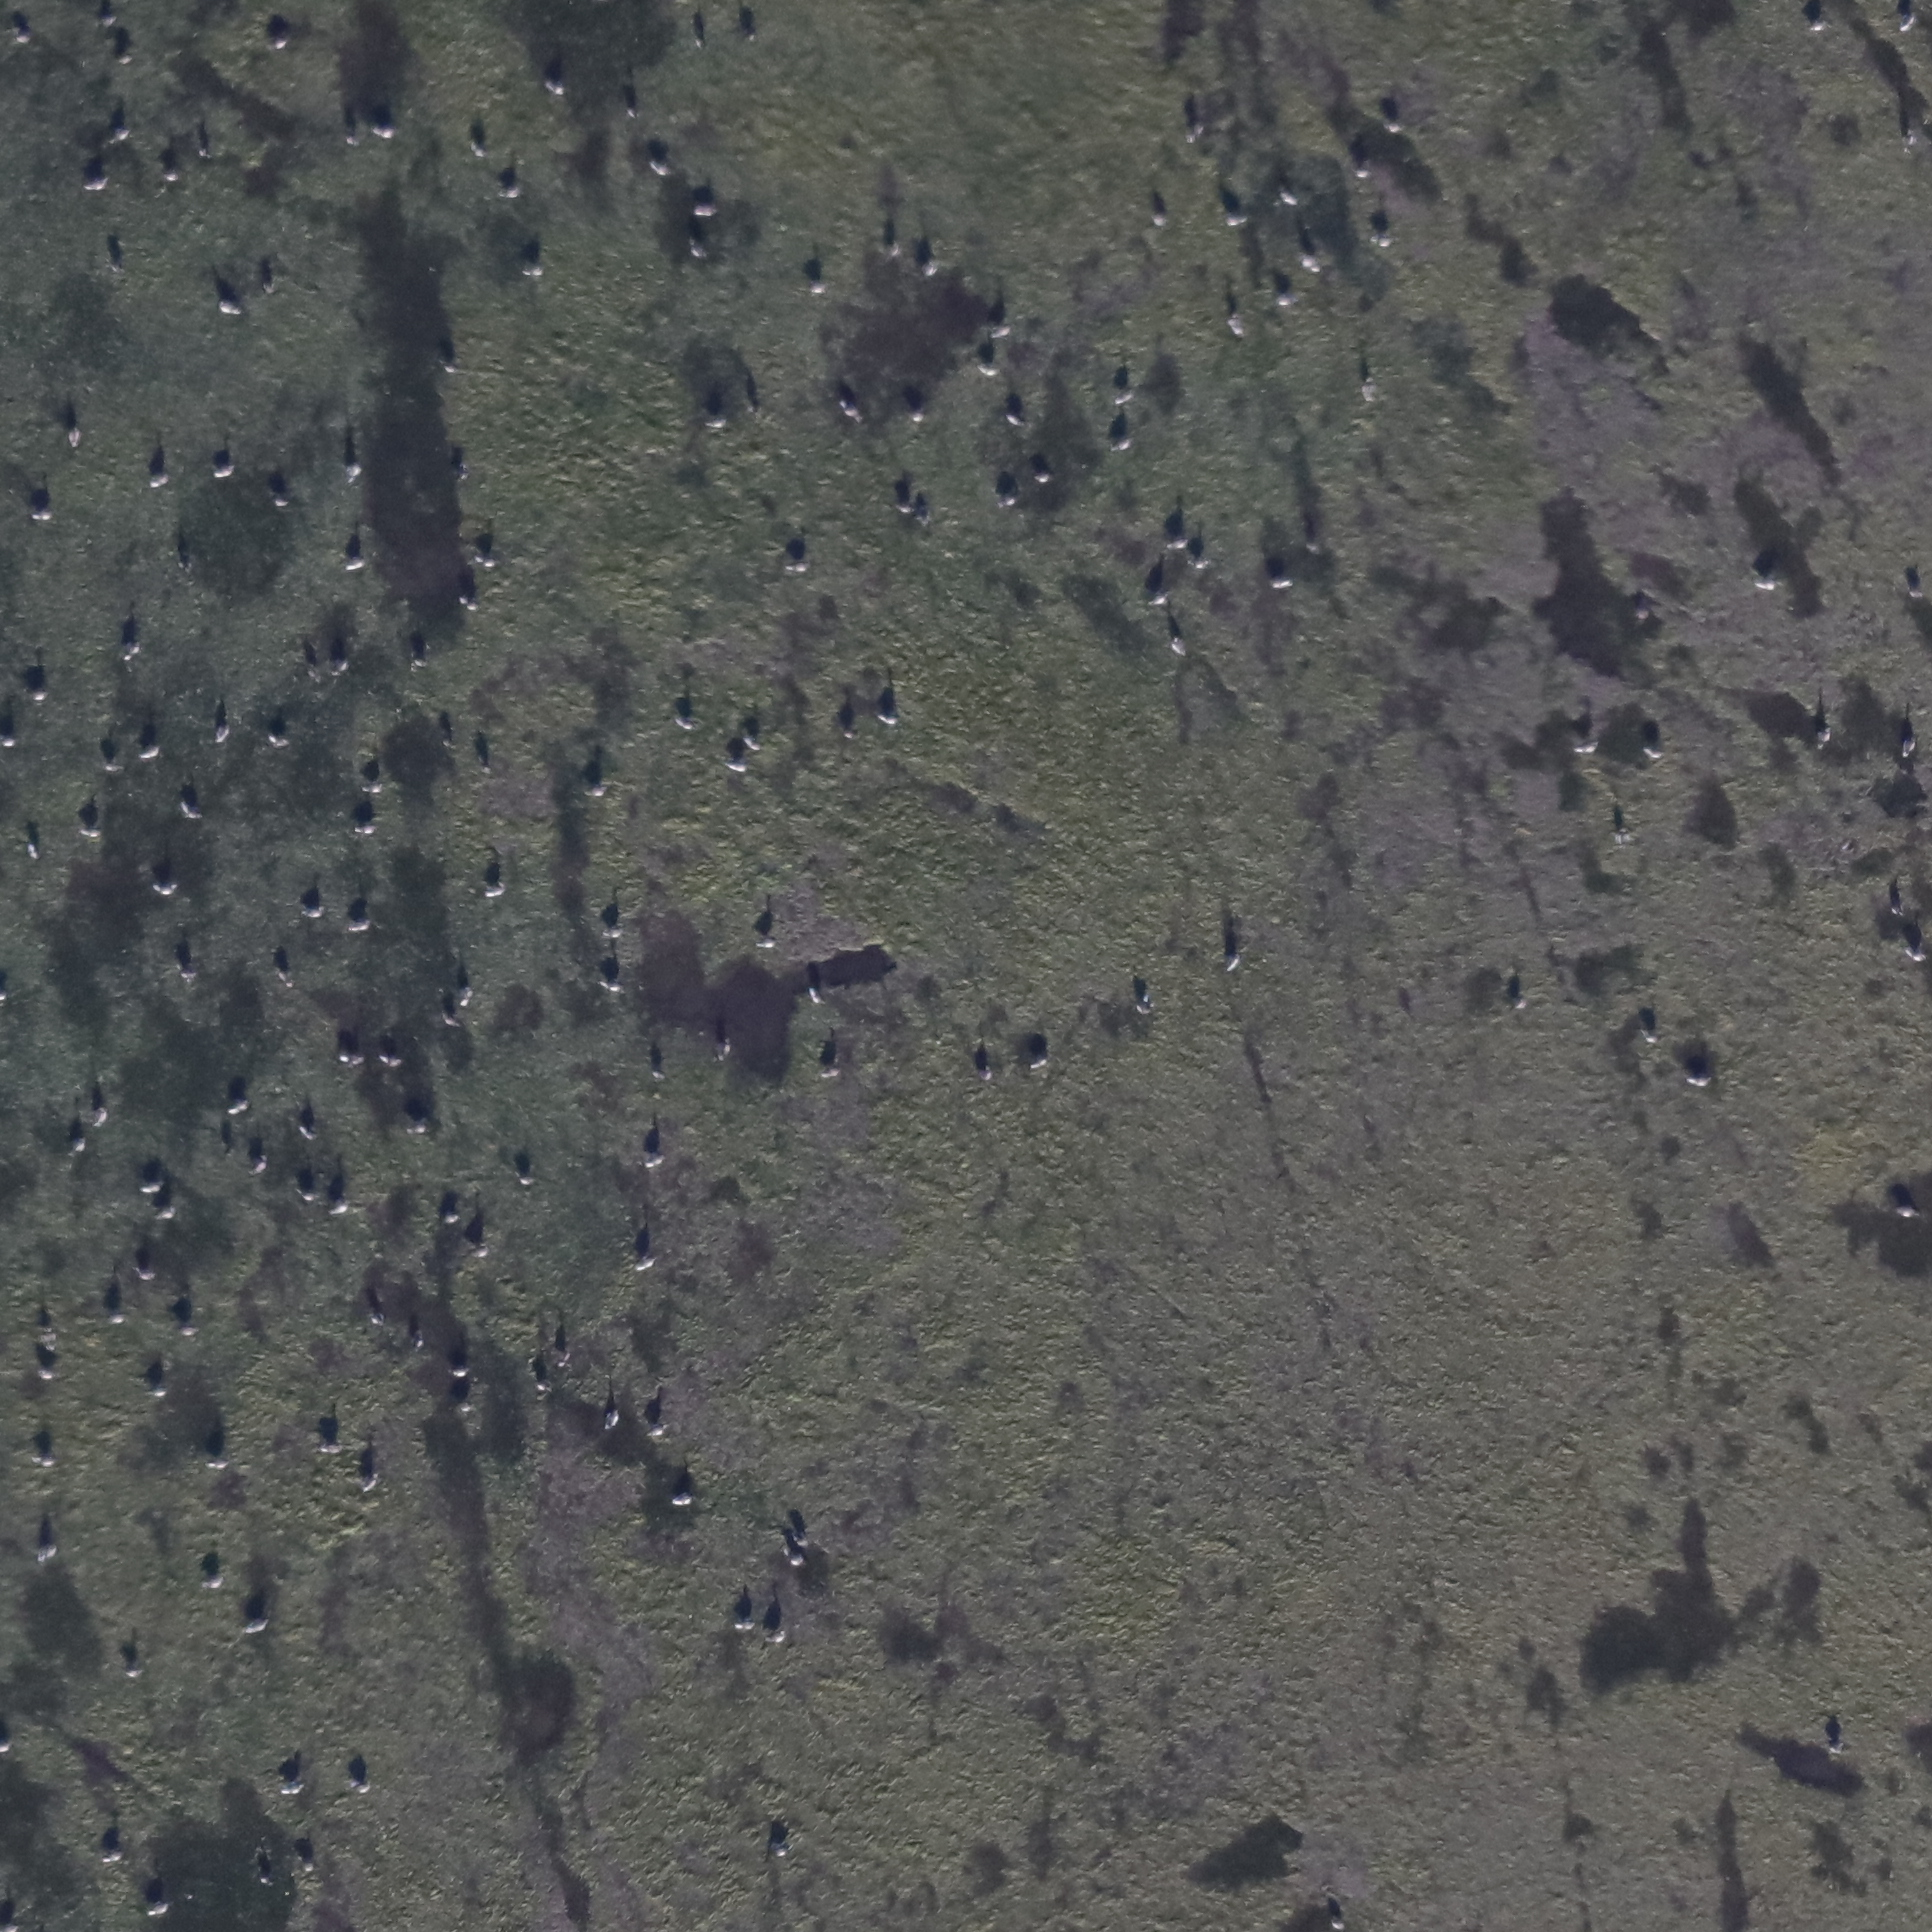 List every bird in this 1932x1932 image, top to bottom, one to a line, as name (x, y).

brant (1834, 17)
brant (109, 19)
brant (1904, 20)
brant (756, 30)
brant (21, 38)
brant (699, 46)
brant (279, 48)
brant (119, 59)
brant (552, 88)
brant (624, 113)
brant (386, 126)
brant (1198, 131)
brant (1386, 135)
brant (115, 139)
brant (362, 141)
brant (1900, 142)
brant (197, 146)
brant (478, 147)
brant (664, 168)
brant (1365, 170)
brant (169, 175)
brant (93, 178)
brant (517, 192)
brant (1290, 199)
brant (706, 207)
brant (1153, 220)
brant (1234, 222)
brant (1385, 235)
brant (698, 247)
brant (887, 251)
brant (536, 258)
brant (114, 261)
brant (1313, 267)
brant (931, 268)
brant (261, 286)
brant (826, 288)
brant (1291, 305)
brant (224, 319)
brant (1239, 321)
brant (998, 326)
brant (440, 366)
brant (989, 366)
brant (1374, 388)
brant (1122, 397)
brant (757, 408)
brant (858, 413)
brant (916, 418)
brant (724, 421)
brant (1014, 426)
brant (76, 435)
brant (1127, 444)
brant (467, 466)
brant (230, 469)
brant (1054, 472)
brant (363, 473)
brant (163, 485)
brant (1005, 502)
brant (288, 507)
brant (51, 508)
brant (915, 513)
brant (1177, 552)
brant (480, 558)
brant (805, 563)
brant (184, 564)
brant (364, 566)
brant (1198, 576)
brant (1292, 586)
brant (1765, 586)
brant (1919, 589)
brant (467, 597)
brant (1157, 603)
brant (1179, 645)
brant (130, 647)
brant (423, 657)
brant (342, 670)
brant (318, 674)
brant (34, 696)
brant (886, 707)
brant (223, 726)
brant (687, 727)
brant (851, 732)
brant (1826, 737)
brant (282, 739)
brant (752, 740)
brant (5, 742)
brant (452, 745)
brant (1901, 747)
brant (1594, 749)
brant (150, 755)
brant (1658, 766)
brant (480, 767)
brant (737, 773)
brant (117, 774)
brant (602, 778)
brant (376, 795)
brant (194, 801)
brant (364, 830)
brant (85, 832)
brant (1625, 832)
brant (29, 842)
brant (496, 882)
brant (163, 886)
brant (1903, 903)
brant (299, 913)
brant (609, 927)
brant (356, 929)
brant (768, 943)
brant (1918, 953)
brant (1244, 955)
brant (180, 972)
brant (285, 981)
brant (609, 983)
brant (5, 989)
brant (1516, 993)
brant (820, 994)
brant (470, 1004)
brant (1148, 1007)
brant (447, 1019)
brant (1650, 1033)
brant (728, 1047)
brant (1049, 1062)
brant (353, 1064)
brant (392, 1064)
brant (992, 1069)
brant (661, 1074)
brant (835, 1074)
brant (1704, 1075)
brant (236, 1105)
brant (102, 1124)
brant (299, 1128)
brant (421, 1132)
brant (229, 1140)
brant (82, 1150)
brant (644, 1156)
brant (260, 1163)
brant (519, 1173)
brant (144, 1182)
brant (305, 1195)
brant (1904, 1210)
brant (339, 1214)
brant (156, 1215)
brant (450, 1221)
brant (480, 1253)
brant (647, 1260)
brant (152, 1271)
brant (130, 1312)
brant (374, 1313)
brant (183, 1335)
brant (50, 1336)
brant (405, 1338)
brant (565, 1360)
brant (462, 1372)
brant (55, 1375)
brant (543, 1382)
brant (156, 1392)
brant (467, 1404)
brant (613, 1418)
brant (658, 1430)
brant (333, 1448)
brant (47, 1453)
brant (213, 1465)
brant (374, 1490)
brant (688, 1496)
brant (799, 1530)
brant (47, 1539)
brant (795, 1560)
brant (210, 1580)
brant (745, 1623)
brant (252, 1628)
brant (779, 1644)
brant (142, 1660)
brant (1838, 1747)
brant (354, 1777)
brant (288, 1786)
brant (786, 1838)
brant (105, 1855)
brant (300, 1859)
brant (260, 1877)
brant (148, 1906)
brant (1341, 1918)